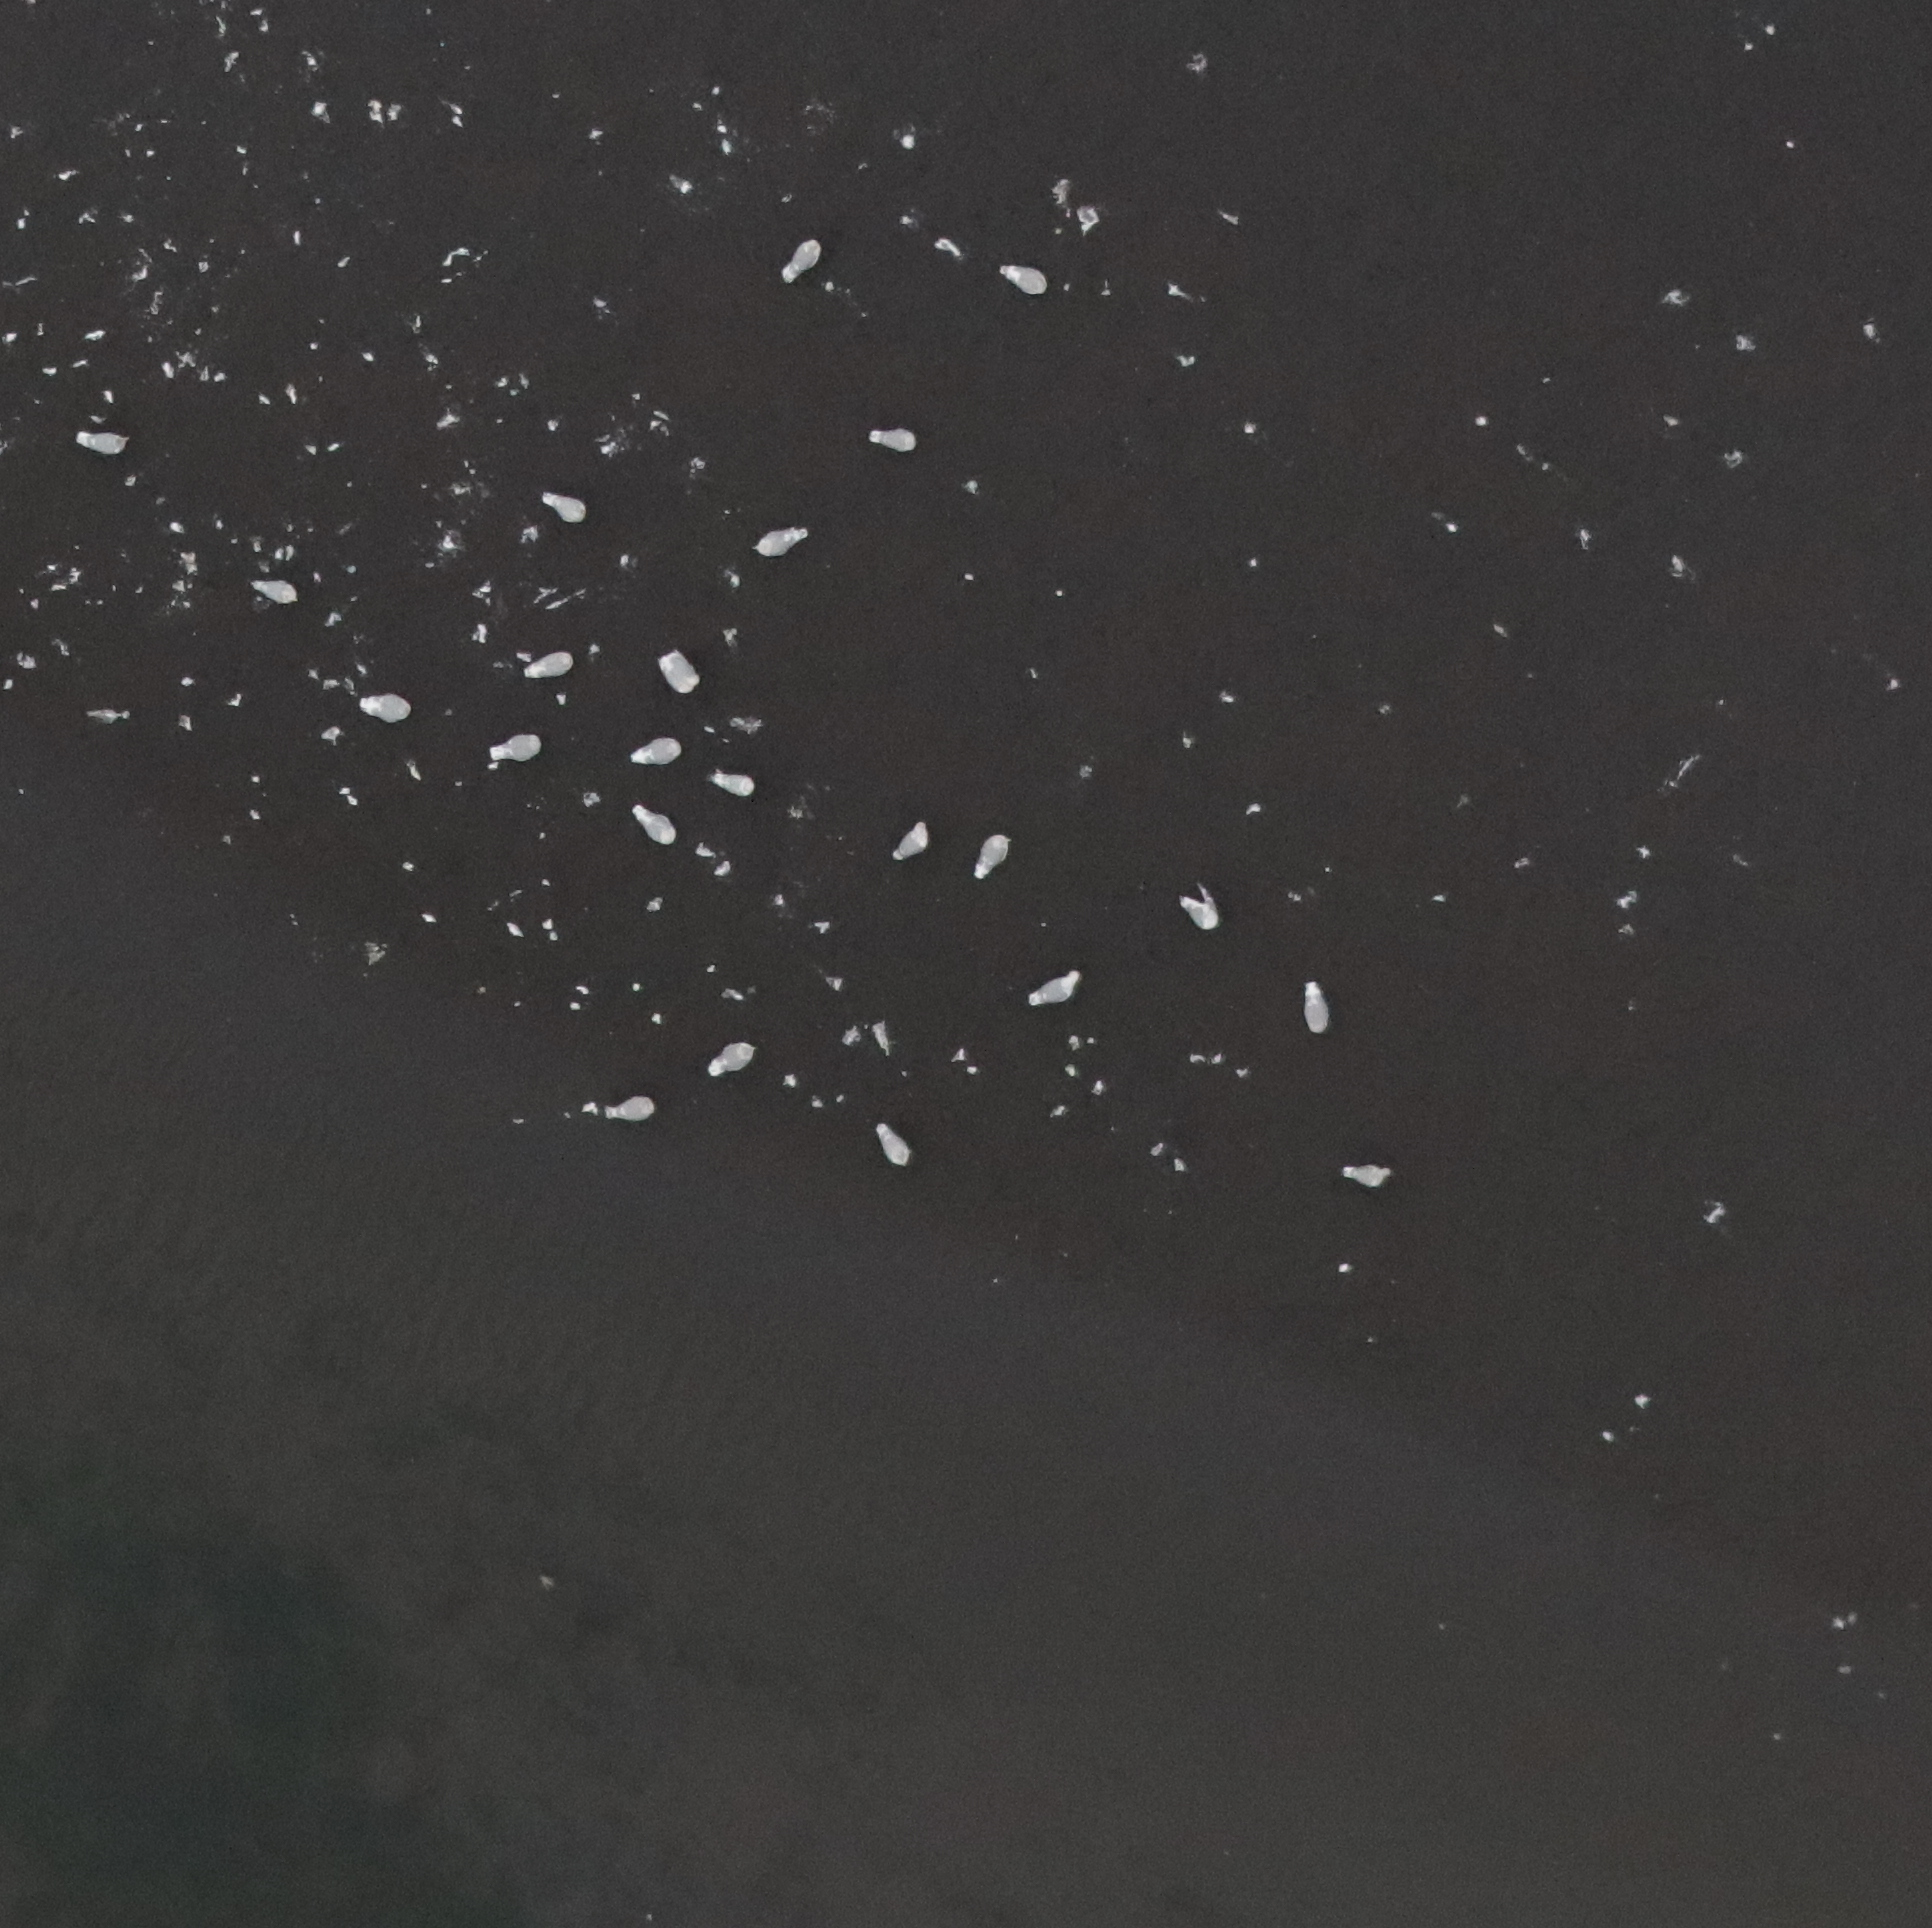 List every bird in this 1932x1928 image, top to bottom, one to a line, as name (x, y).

gull (805, 260)
gull (1026, 279)
gull (106, 440)
gull (894, 440)
gull (565, 507)
gull (781, 542)
gull (282, 593)
gull (555, 666)
gull (679, 673)
gull (385, 706)
gull (516, 751)
gull (662, 755)
gull (740, 791)
gull (657, 824)
gull (913, 841)
gull (992, 857)
gull (1202, 909)
gull (1057, 991)
gull (1316, 1008)
gull (733, 1056)
gull (633, 1111)
gull (894, 1142)
gull (1368, 1175)